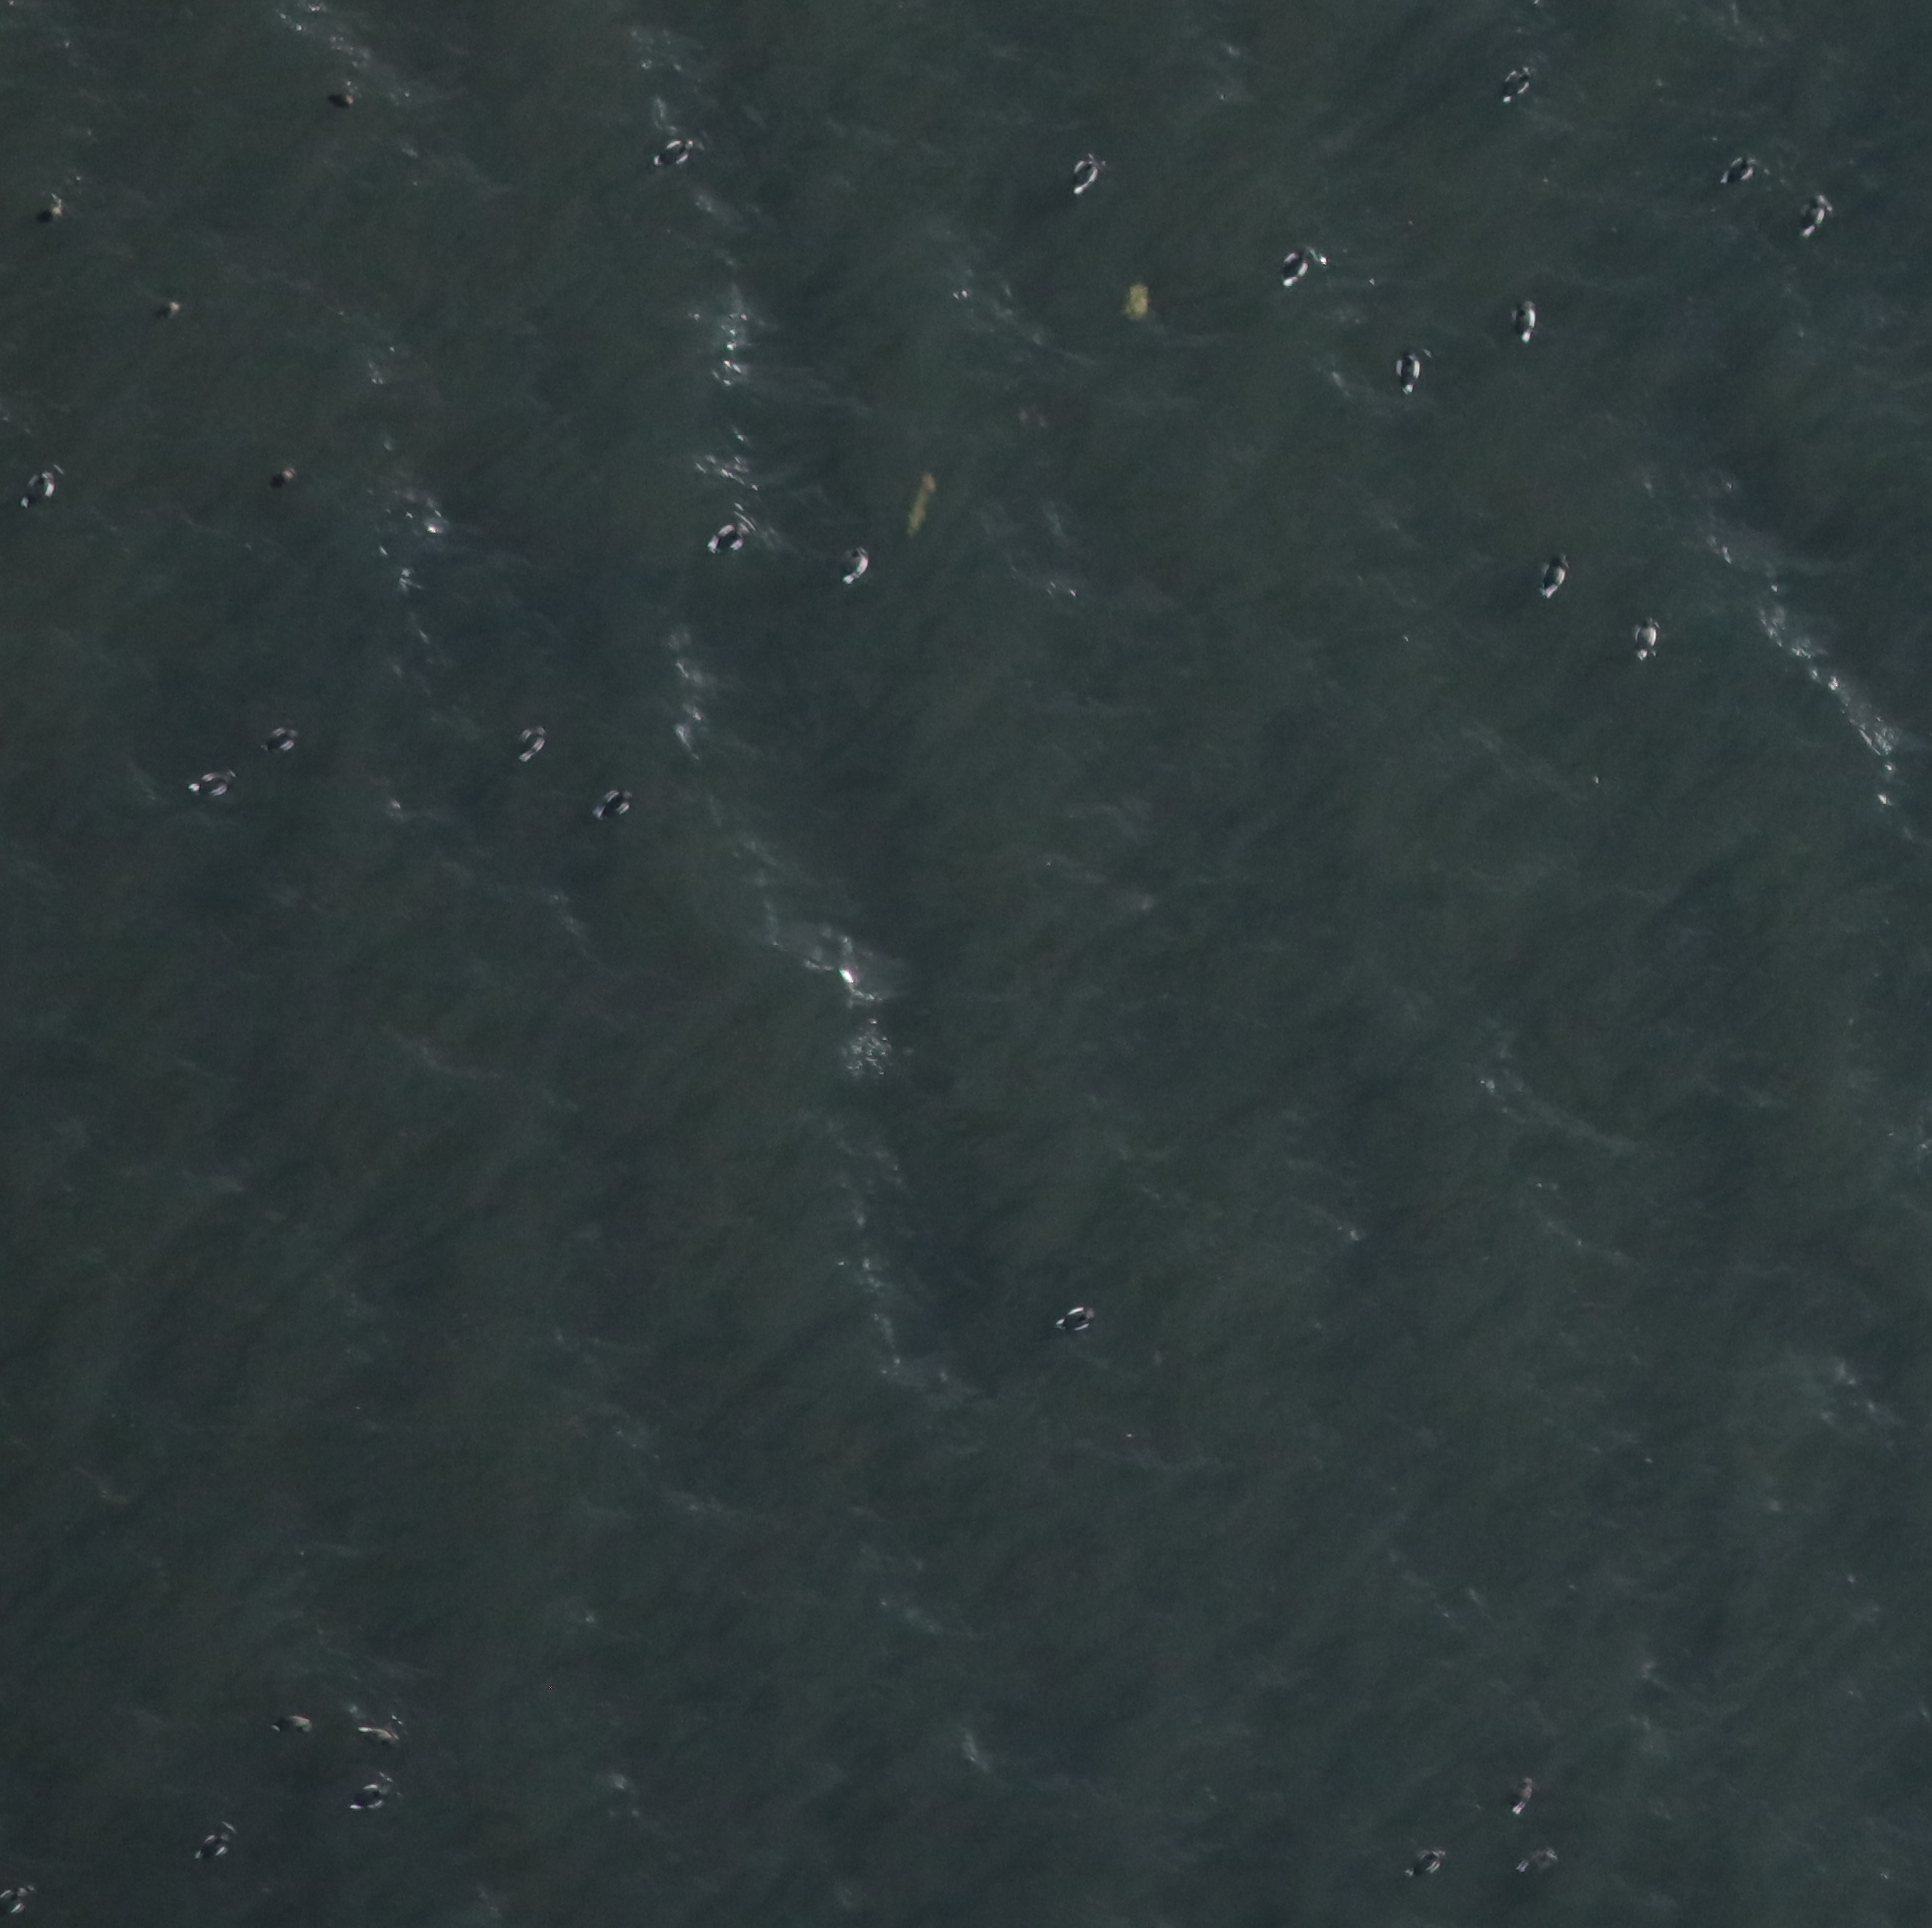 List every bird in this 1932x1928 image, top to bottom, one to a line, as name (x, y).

brant (1517, 84)
other bird (341, 98)
brant (671, 152)
brant (1738, 171)
brant (1084, 174)
other bird (52, 215)
brant (1812, 215)
brant (1300, 264)
other bird (172, 309)
brant (1524, 321)
brant (1406, 371)
other bird (280, 479)
brant (42, 489)
brant (727, 538)
brant (856, 565)
brant (1551, 576)
brant (1644, 637)
brant (279, 740)
brant (528, 744)
brant (213, 785)
brant (613, 807)
brant (1074, 1321)
brant (293, 1728)
brant (377, 1740)
brant (370, 1798)
brant (1521, 1799)
brant (215, 1844)
brant (1538, 1862)
brant (1425, 1863)
brant (11, 1900)